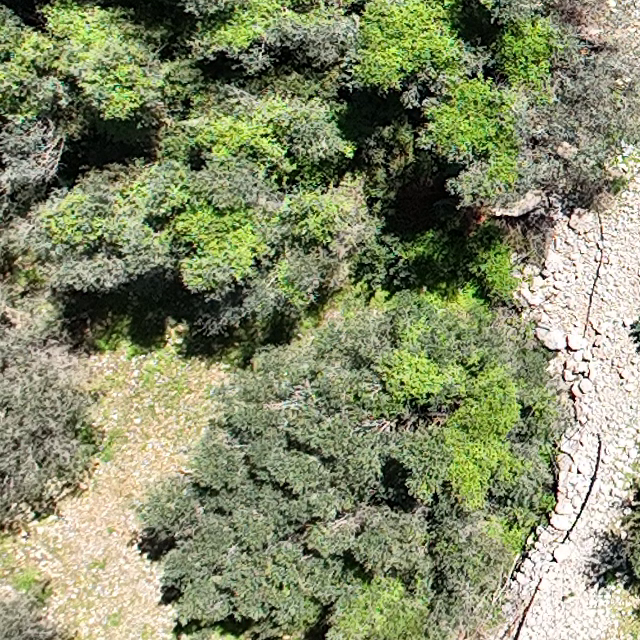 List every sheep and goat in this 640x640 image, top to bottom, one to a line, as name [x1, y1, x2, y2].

sheep [494, 193, 541, 217]